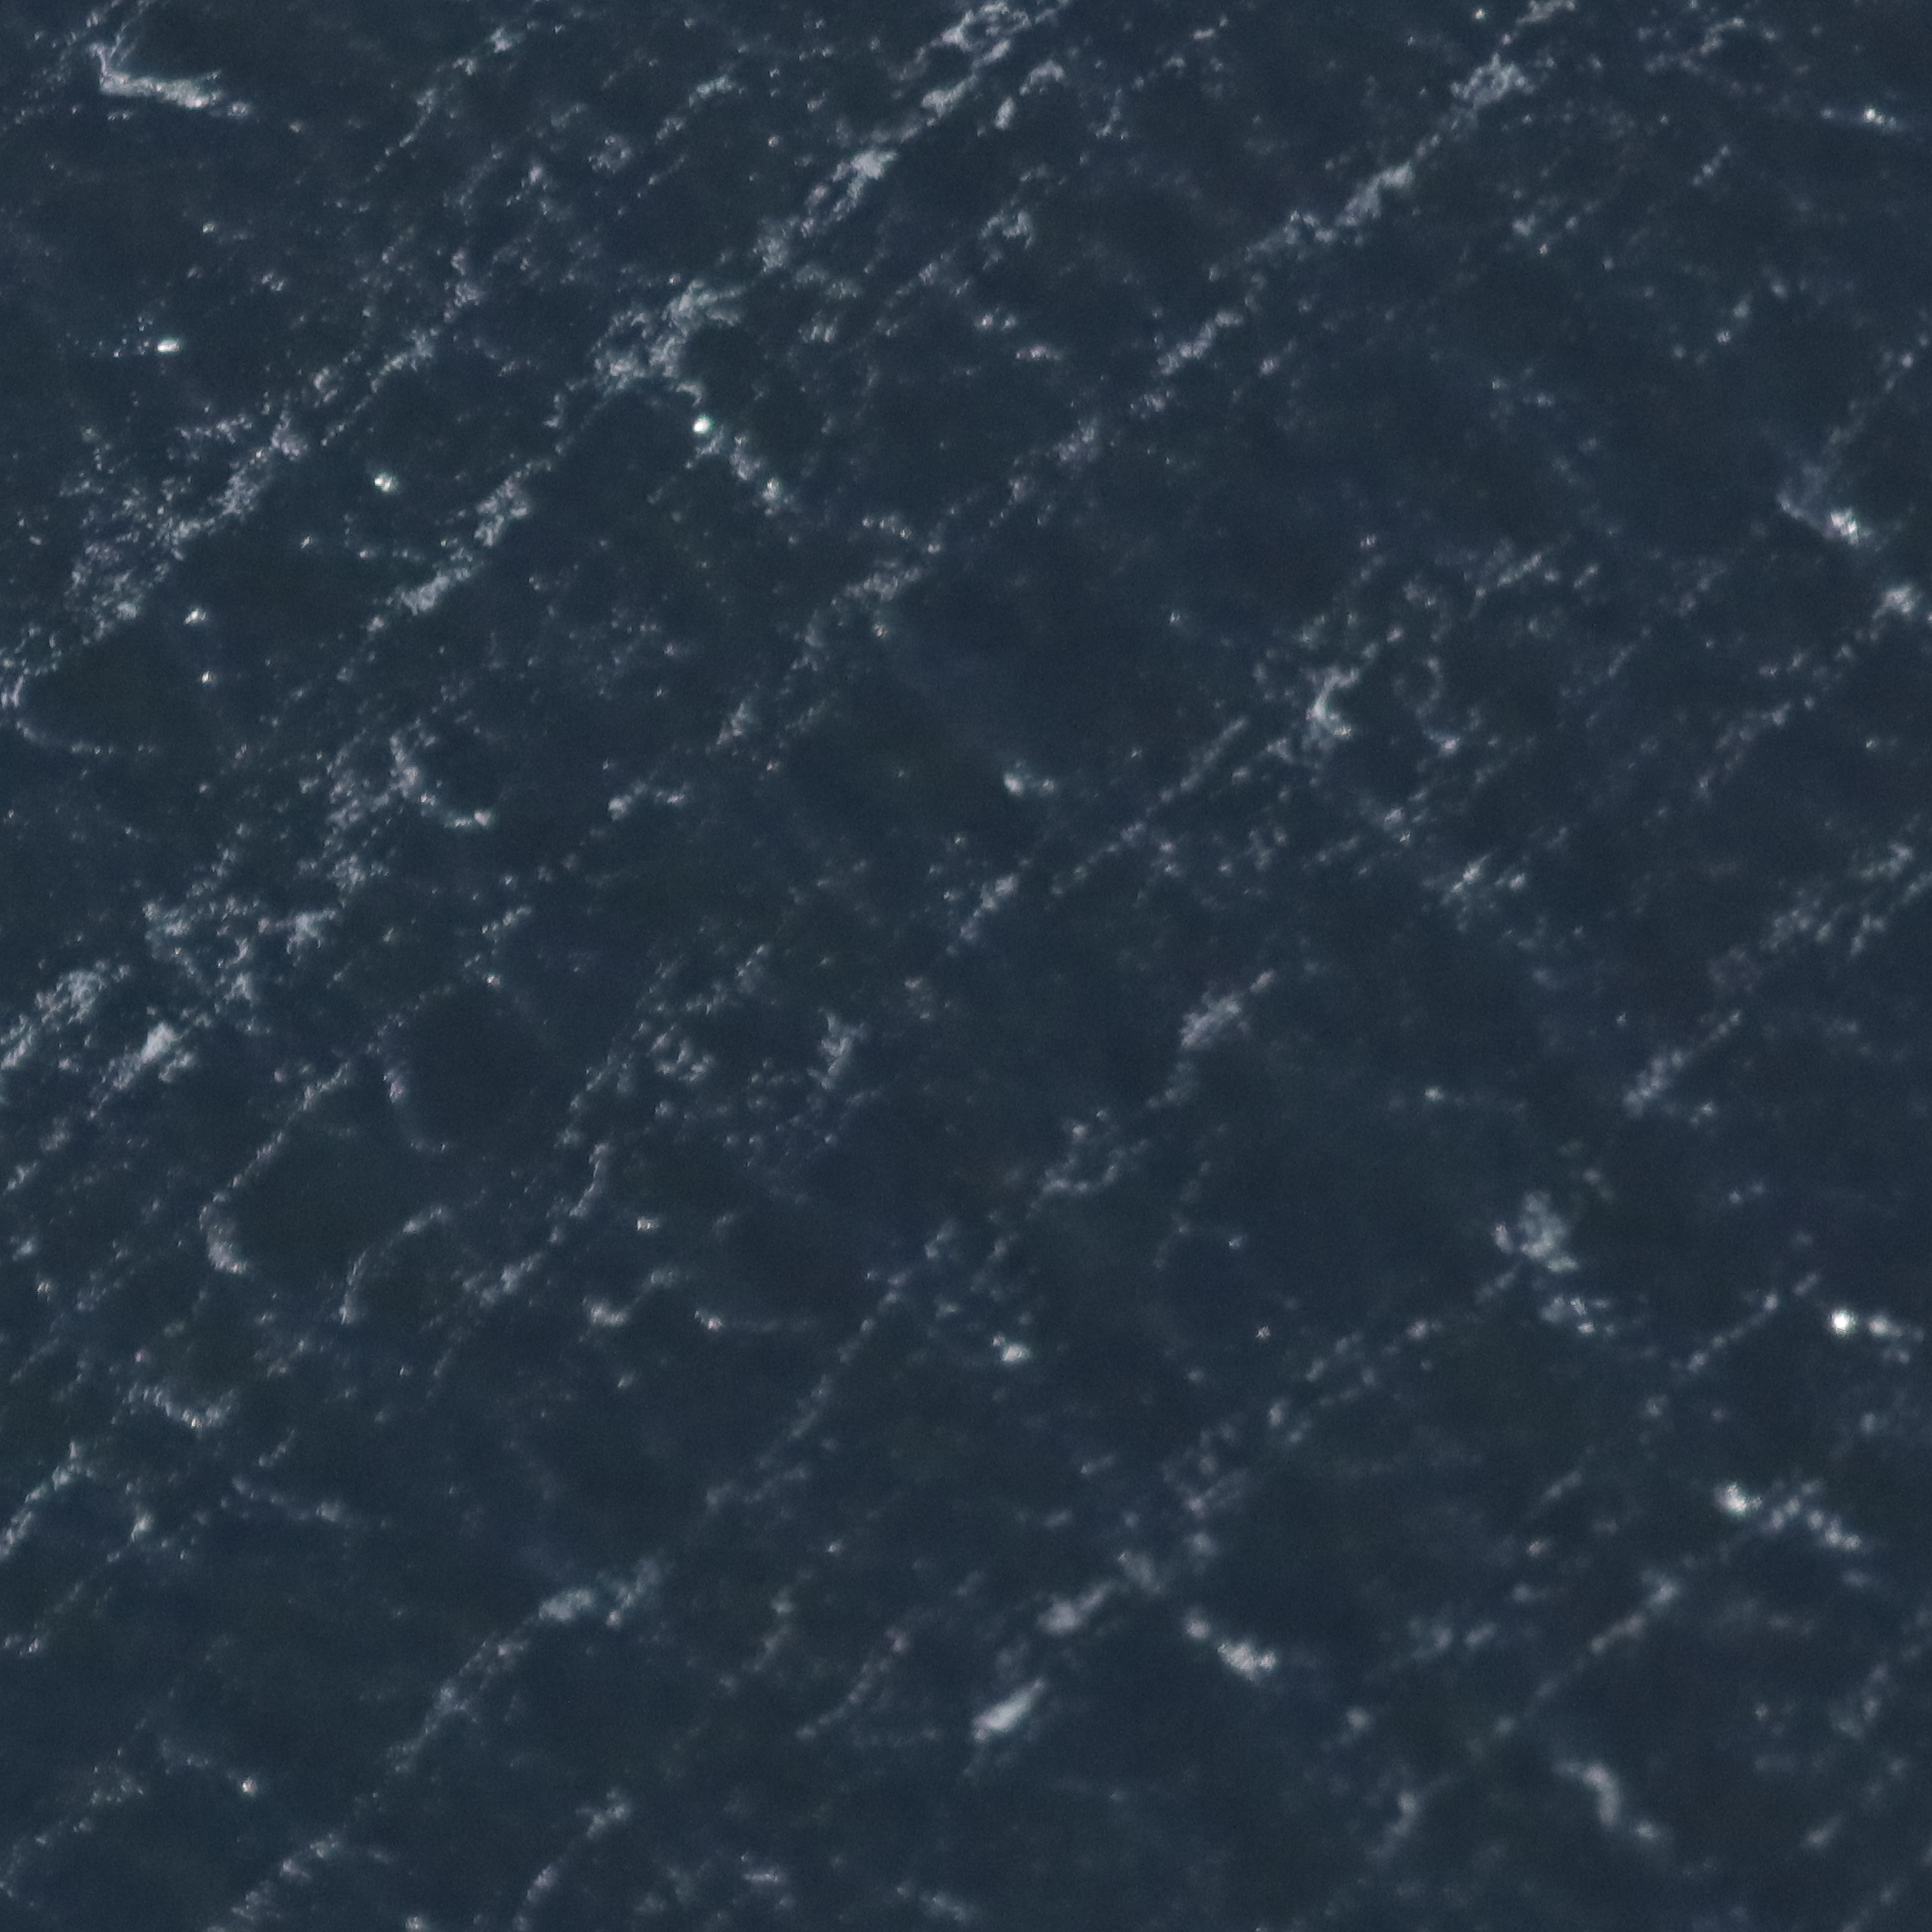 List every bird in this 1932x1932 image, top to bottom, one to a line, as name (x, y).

None